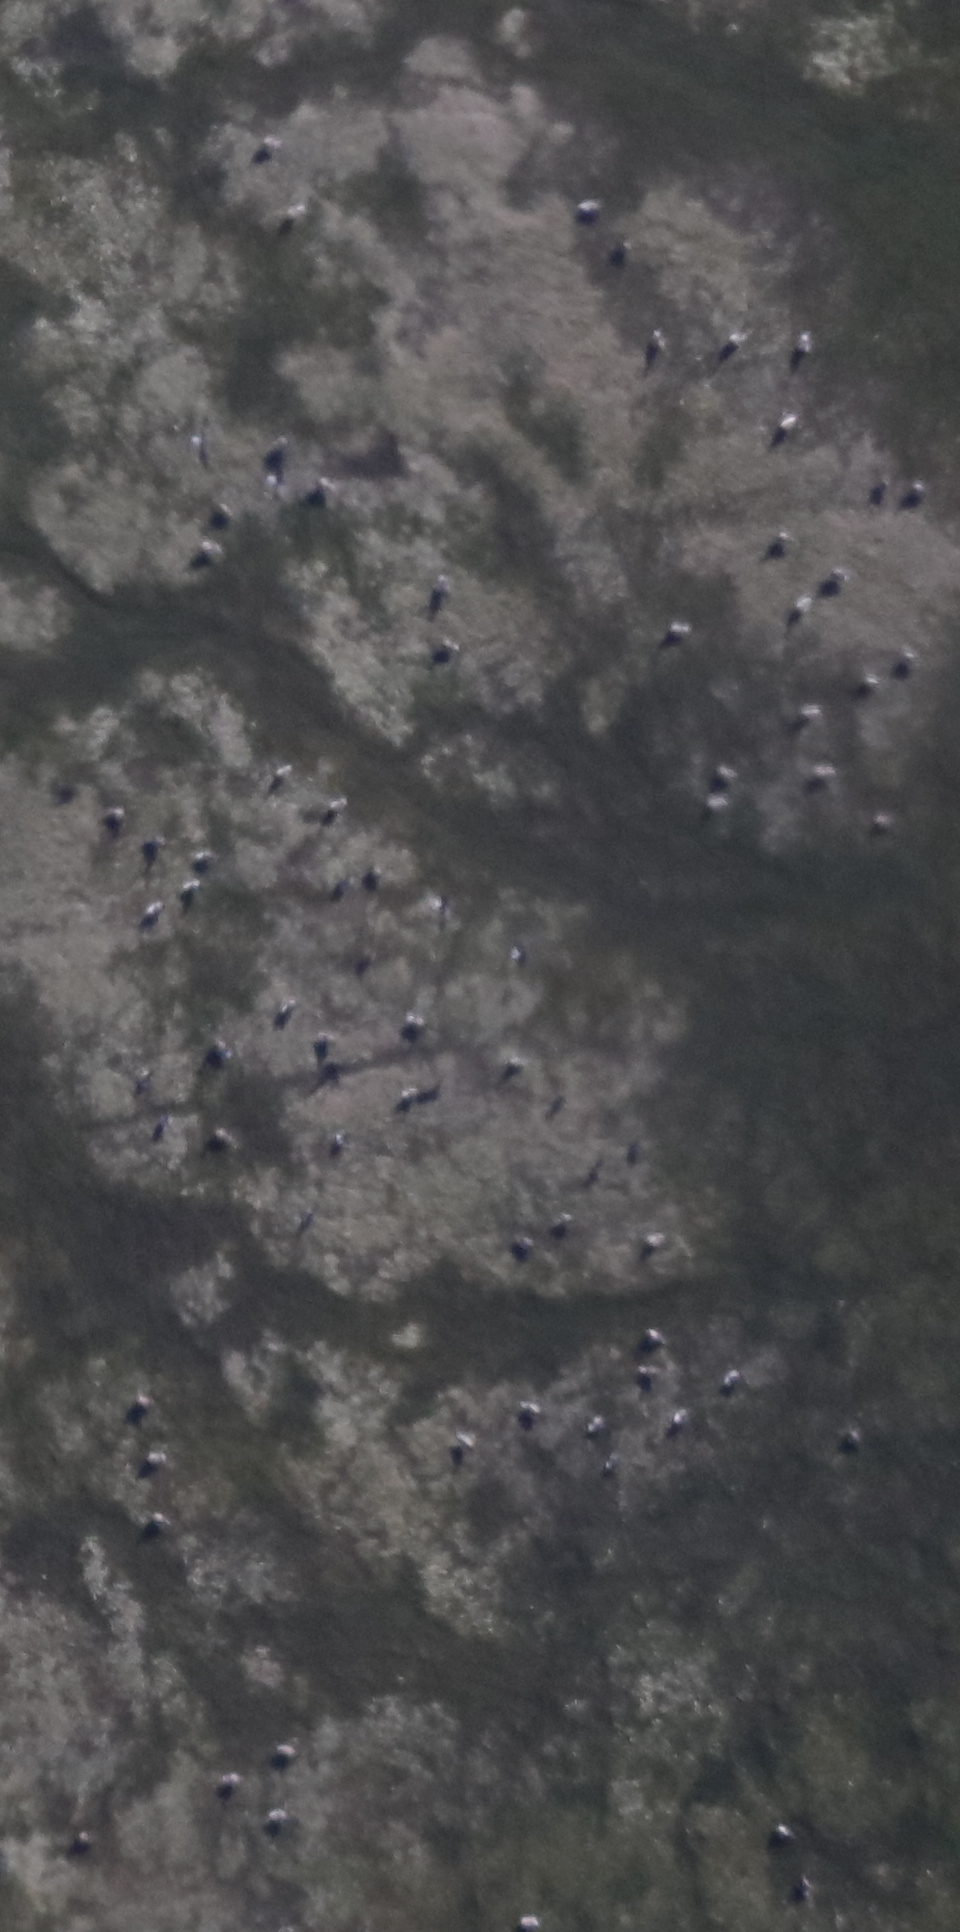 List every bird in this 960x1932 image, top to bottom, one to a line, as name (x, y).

brant (266, 145)
brant (588, 211)
brant (302, 218)
brant (618, 251)
brant (645, 342)
brant (736, 342)
brant (809, 348)
brant (786, 412)
brant (289, 440)
brant (200, 452)
brant (271, 482)
brant (884, 484)
brant (323, 489)
brant (925, 489)
brant (226, 513)
brant (789, 543)
brant (220, 551)
brant (846, 574)
brant (451, 590)
brant (799, 599)
brant (677, 633)
brant (450, 647)
brant (915, 654)
brant (876, 683)
brant (815, 706)
brant (728, 765)
brant (823, 769)
brant (281, 773)
brant (344, 803)
brant (718, 804)
brant (122, 823)
brant (889, 826)
brant (158, 845)
brant (204, 852)
brant (386, 871)
brant (347, 887)
brant (190, 889)
brant (447, 907)
brant (155, 910)
brant (511, 958)
brant (376, 962)
brant (290, 1008)
brant (422, 1031)
brant (334, 1037)
brant (225, 1055)
brant (520, 1069)
brant (149, 1074)
brant (419, 1101)
brant (558, 1102)
brant (174, 1129)
brant (236, 1137)
brant (338, 1144)
brant (640, 1154)
brant (596, 1173)
brant (571, 1218)
brant (307, 1219)
brant (656, 1239)
brant (524, 1240)
brant (655, 1338)
brant (654, 1369)
brant (739, 1377)
brant (149, 1405)
brant (537, 1410)
brant (601, 1414)
brant (676, 1422)
brant (471, 1441)
brant (855, 1442)
brant (611, 1460)
brant (160, 1474)
brant (160, 1517)
brant (286, 1747)
brant (229, 1786)
brant (278, 1813)
brant (785, 1832)
brant (83, 1844)
brant (809, 1888)
brant (529, 1925)